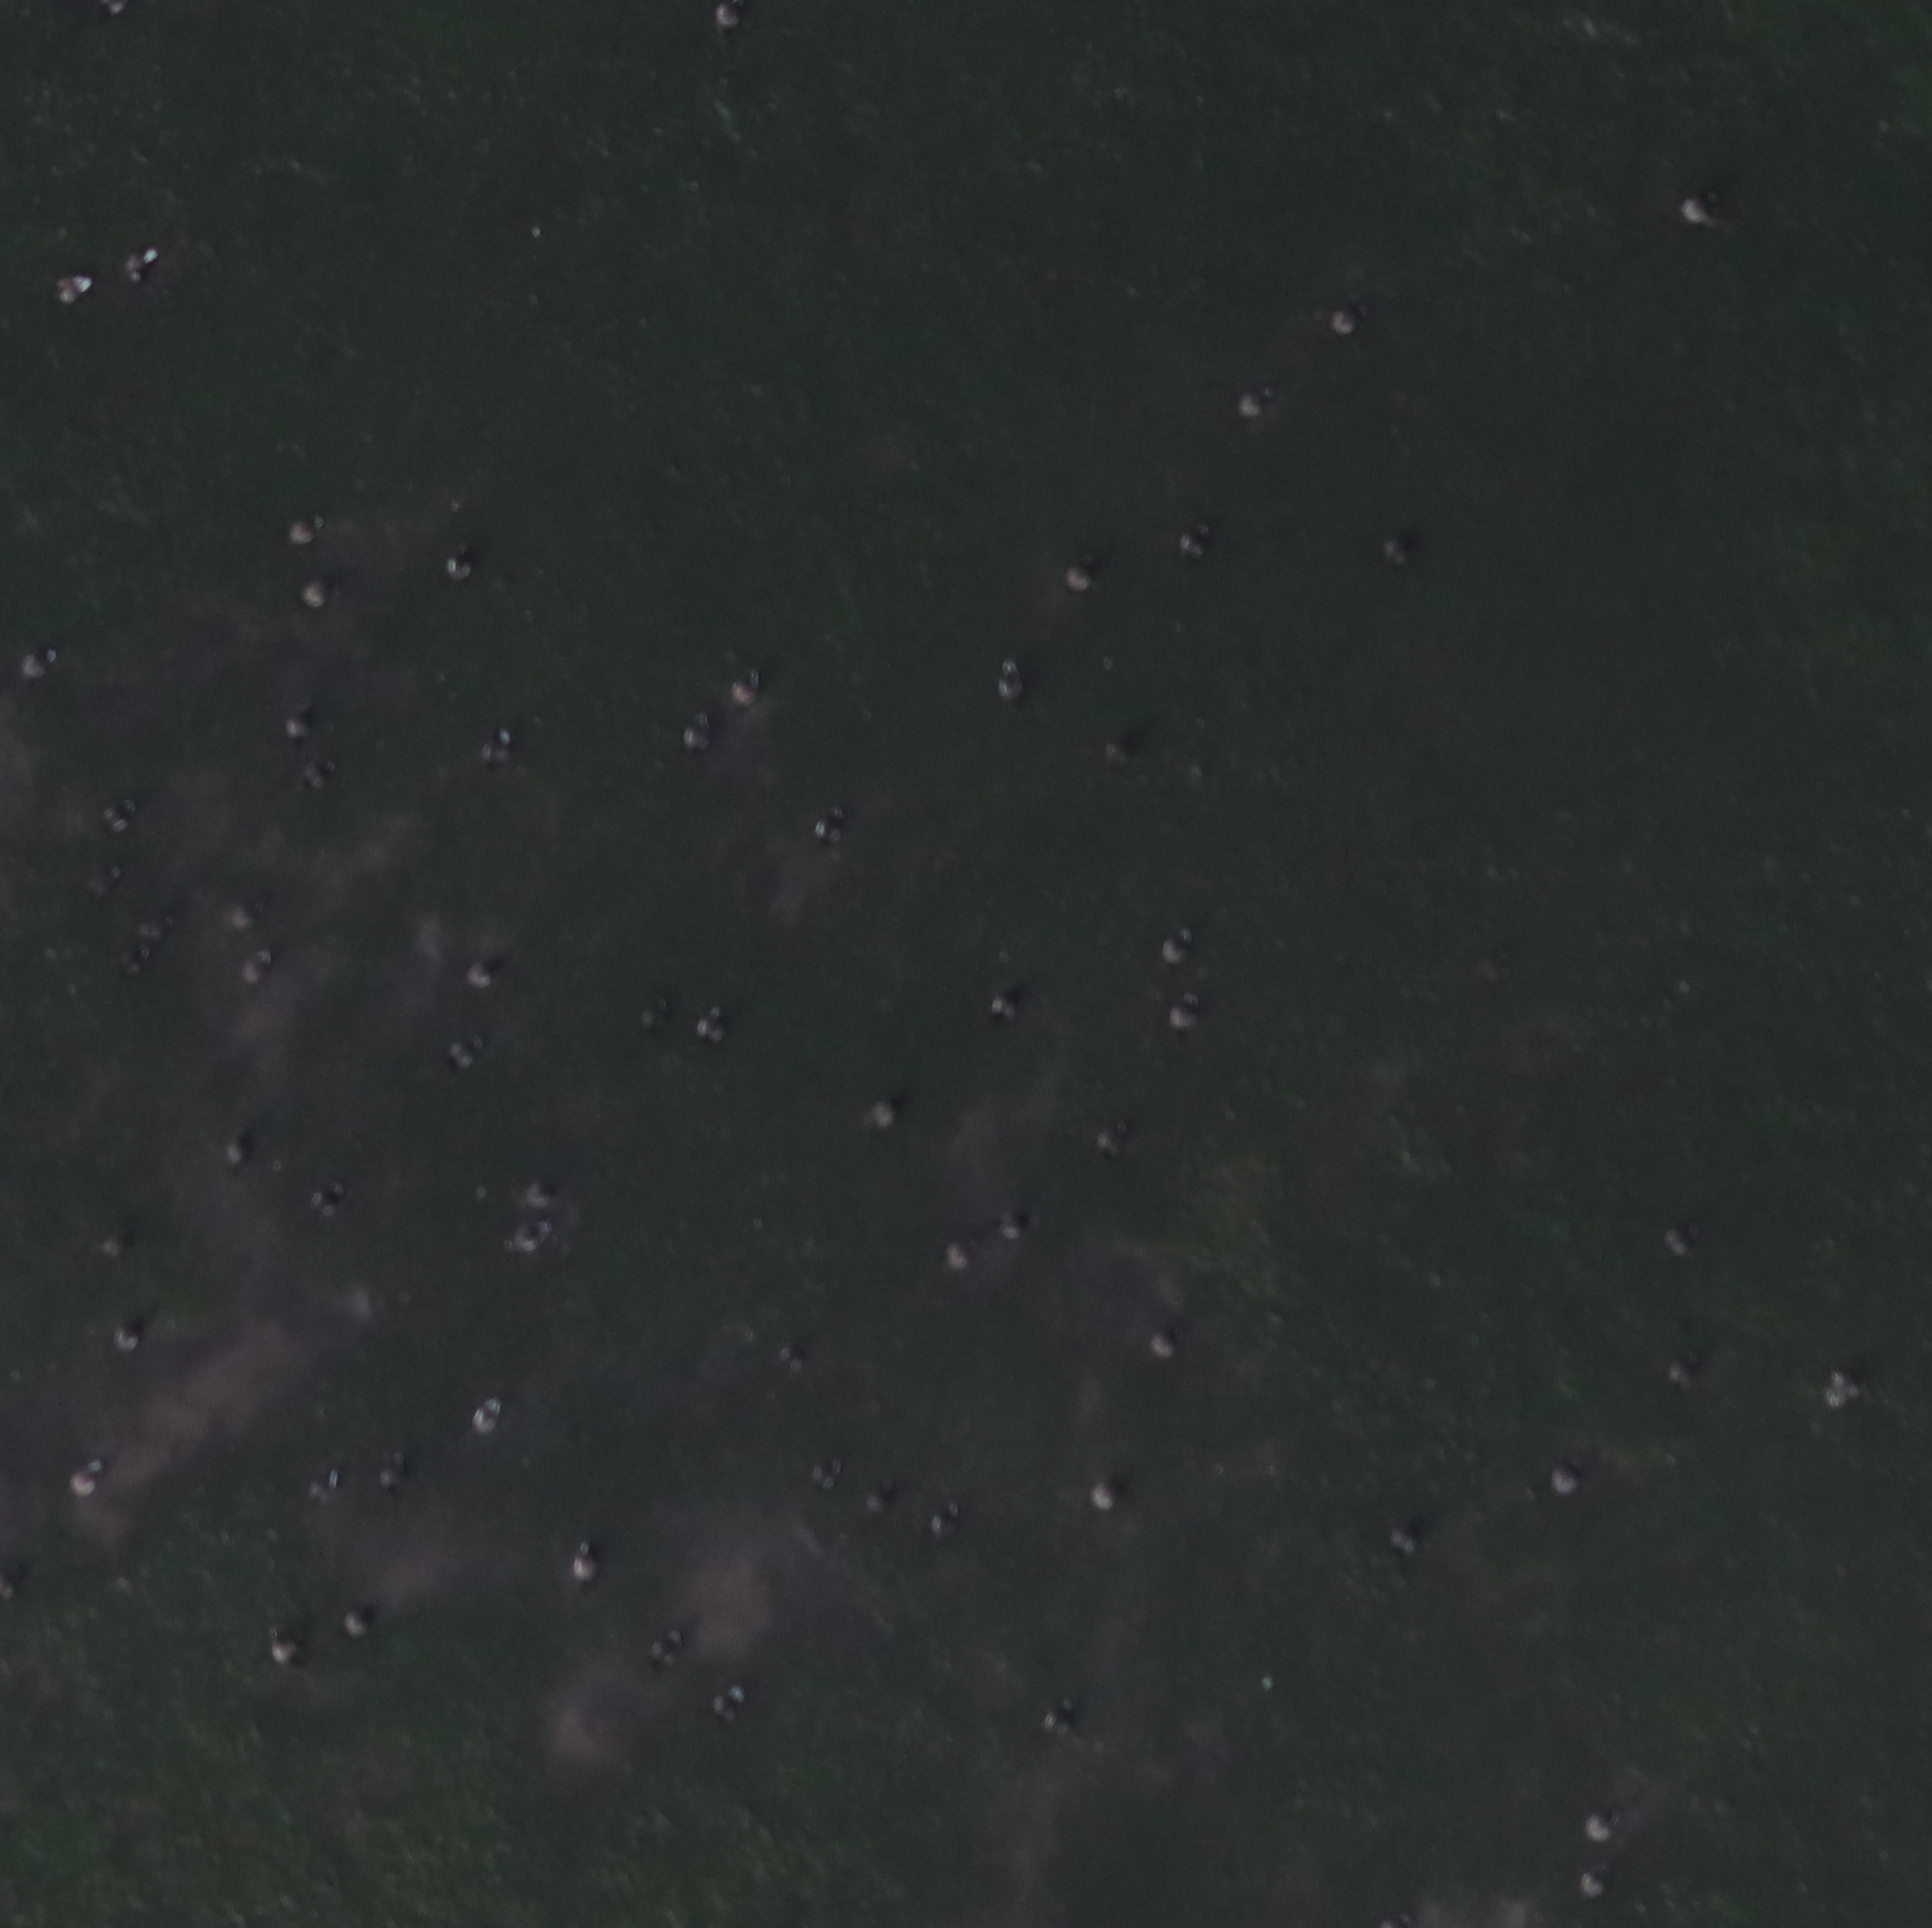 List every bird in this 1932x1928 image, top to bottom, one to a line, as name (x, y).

brant (729, 13)
brant (140, 263)
brant (72, 289)
brant (312, 530)
brant (1194, 543)
brant (461, 567)
brant (1079, 579)
brant (320, 595)
brant (39, 659)
brant (1009, 682)
brant (751, 698)
brant (304, 732)
brant (709, 739)
brant (498, 748)
brant (320, 772)
brant (123, 815)
brant (832, 831)
brant (108, 883)
brant (240, 908)
brant (1170, 950)
brant (137, 965)
brant (262, 965)
brant (483, 974)
brant (1003, 1007)
brant (650, 1013)
brant (1182, 1014)
brant (712, 1024)
brant (459, 1048)
brant (884, 1121)
brant (1110, 1143)
brant (233, 1151)
brant (546, 1191)
brant (326, 1203)
brant (1010, 1233)
brant (521, 1240)
brant (1686, 1246)
brant (965, 1254)
brant (128, 1347)
brant (1169, 1349)
brant (784, 1351)
brant (1687, 1366)
brant (1843, 1389)
brant (489, 1420)
brant (82, 1468)
brant (822, 1480)
brant (389, 1482)
brant (1564, 1485)
brant (323, 1489)
brant (1108, 1494)
brant (879, 1506)
brant (931, 1528)
brant (1406, 1543)
brant (591, 1568)
brant (7, 1591)
brant (358, 1625)
brant (289, 1647)
brant (680, 1652)
brant (736, 1698)
brant (1056, 1730)
brant (1597, 1826)
brant (1598, 1887)